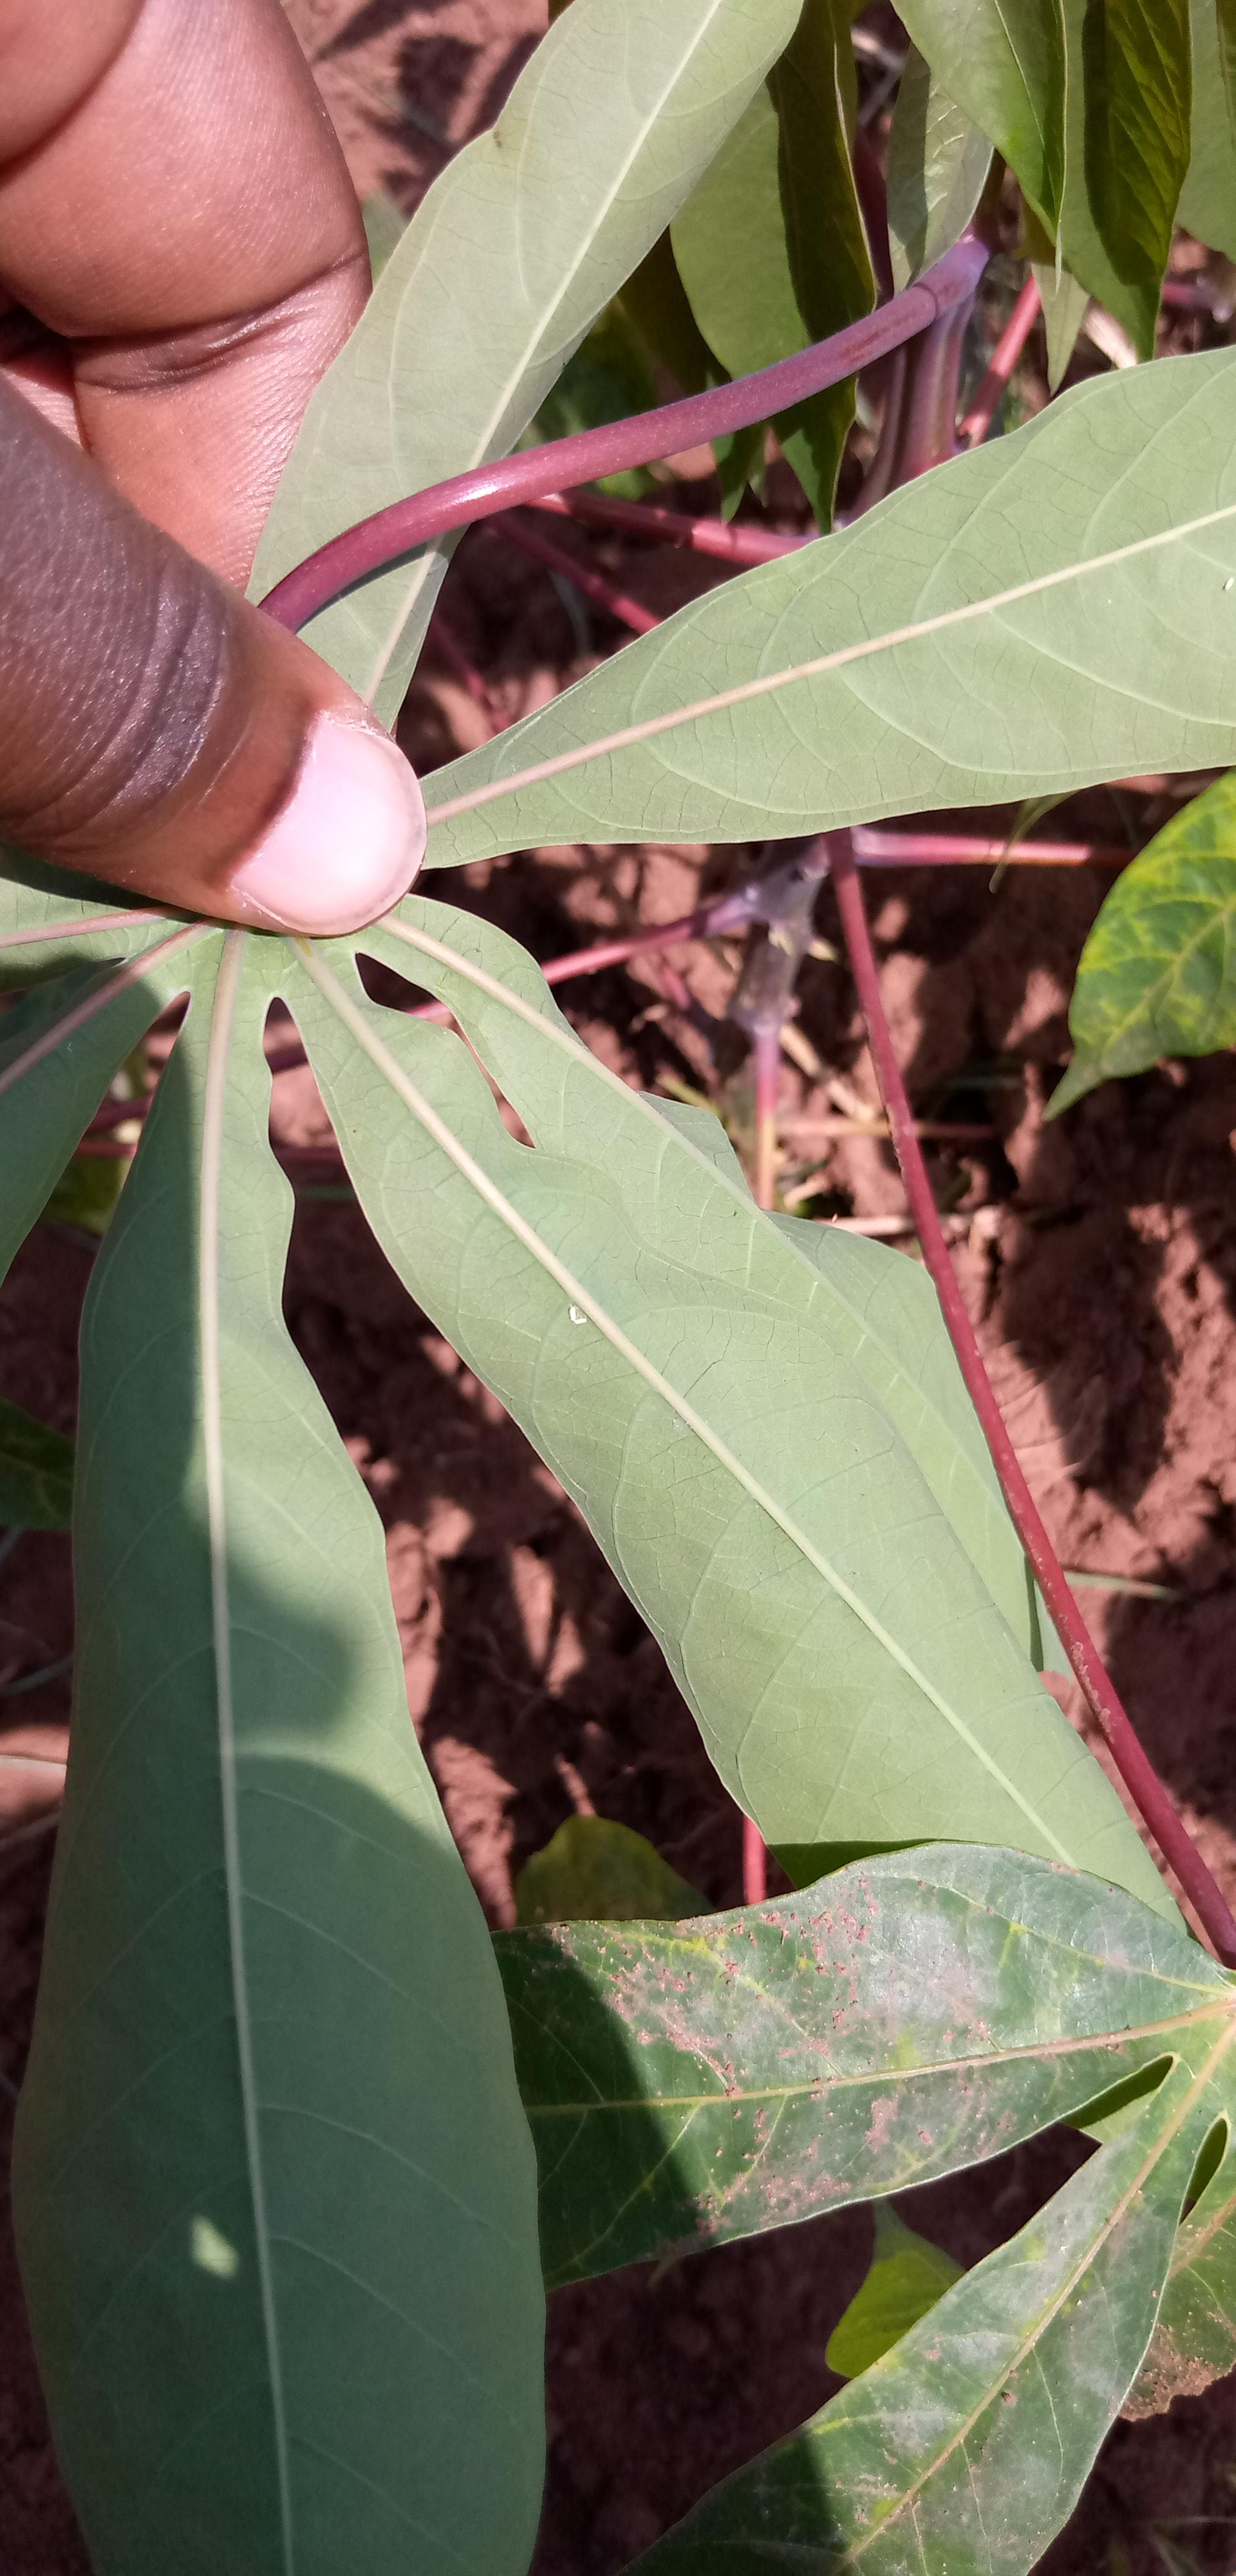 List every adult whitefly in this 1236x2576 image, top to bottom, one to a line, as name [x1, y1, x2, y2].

whitefly [1207, 571, 1236, 600]
whitefly [561, 1299, 590, 1336]